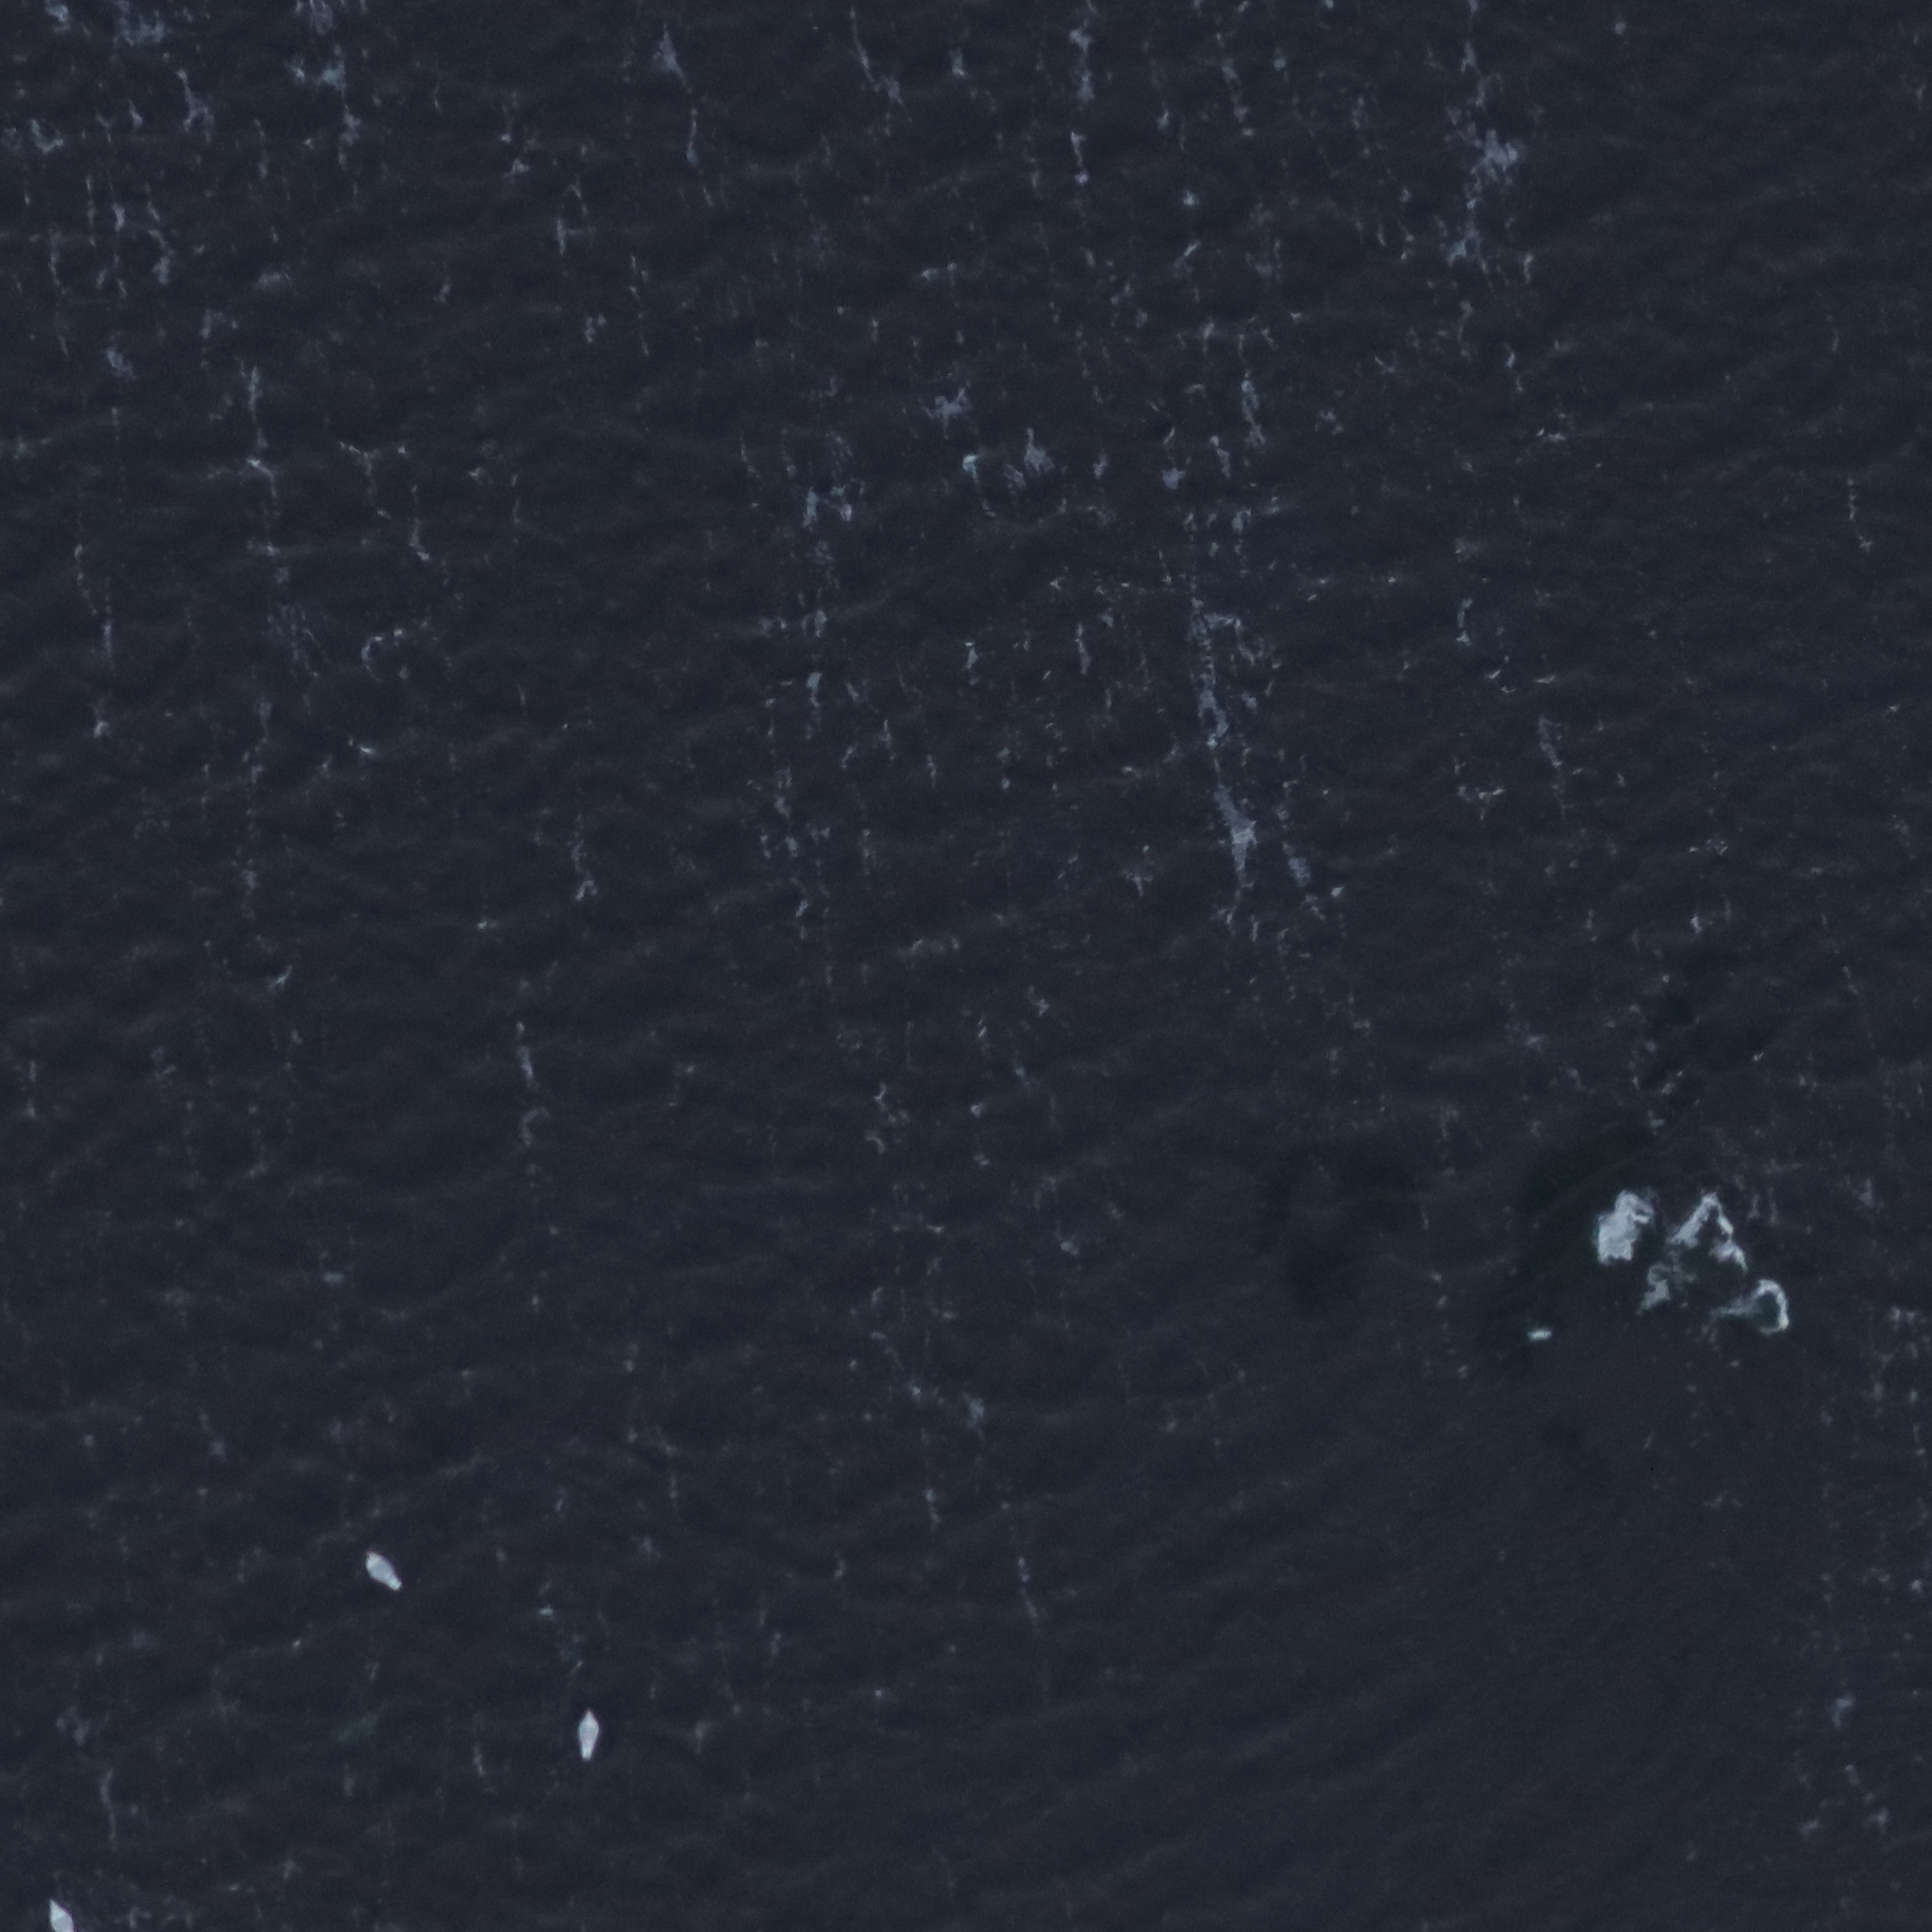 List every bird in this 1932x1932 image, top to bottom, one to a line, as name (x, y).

gull (384, 1572)
gull (588, 1736)
gull (66, 1926)